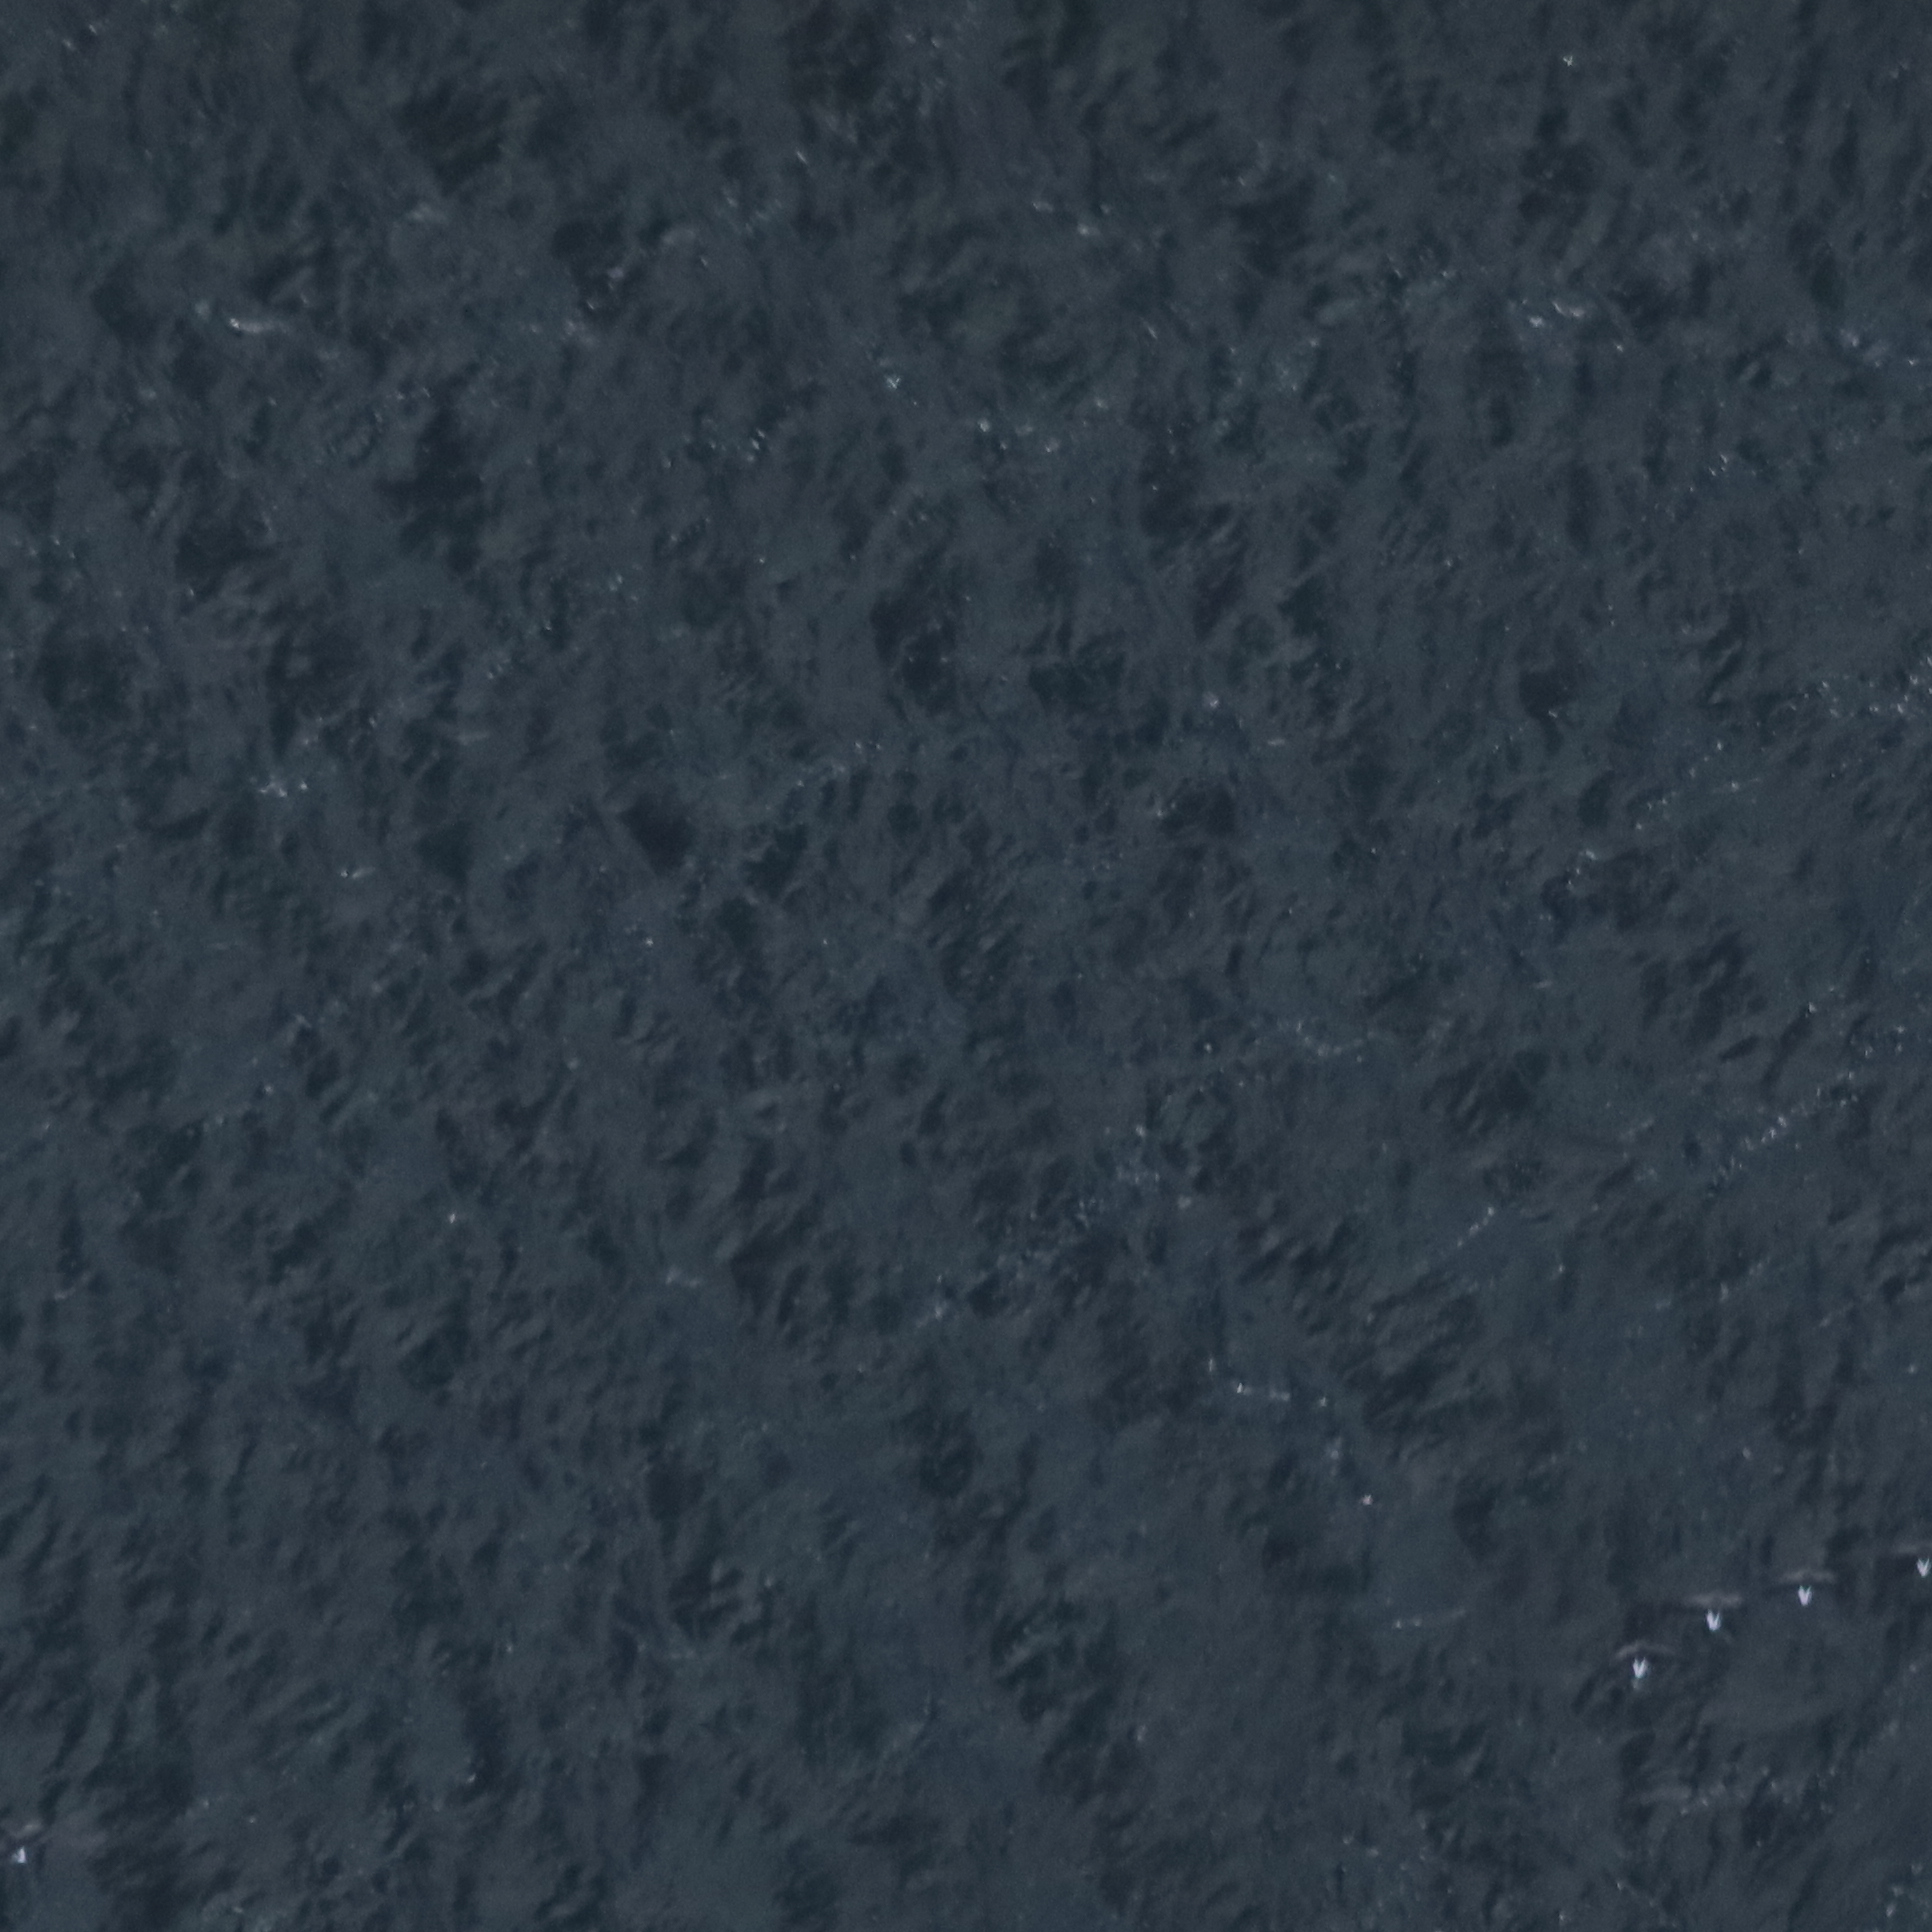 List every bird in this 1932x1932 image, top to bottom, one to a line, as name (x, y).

brant (1922, 1552)
brant (1805, 1580)
brant (1713, 1604)
brant (1640, 1651)
brant (15, 1845)